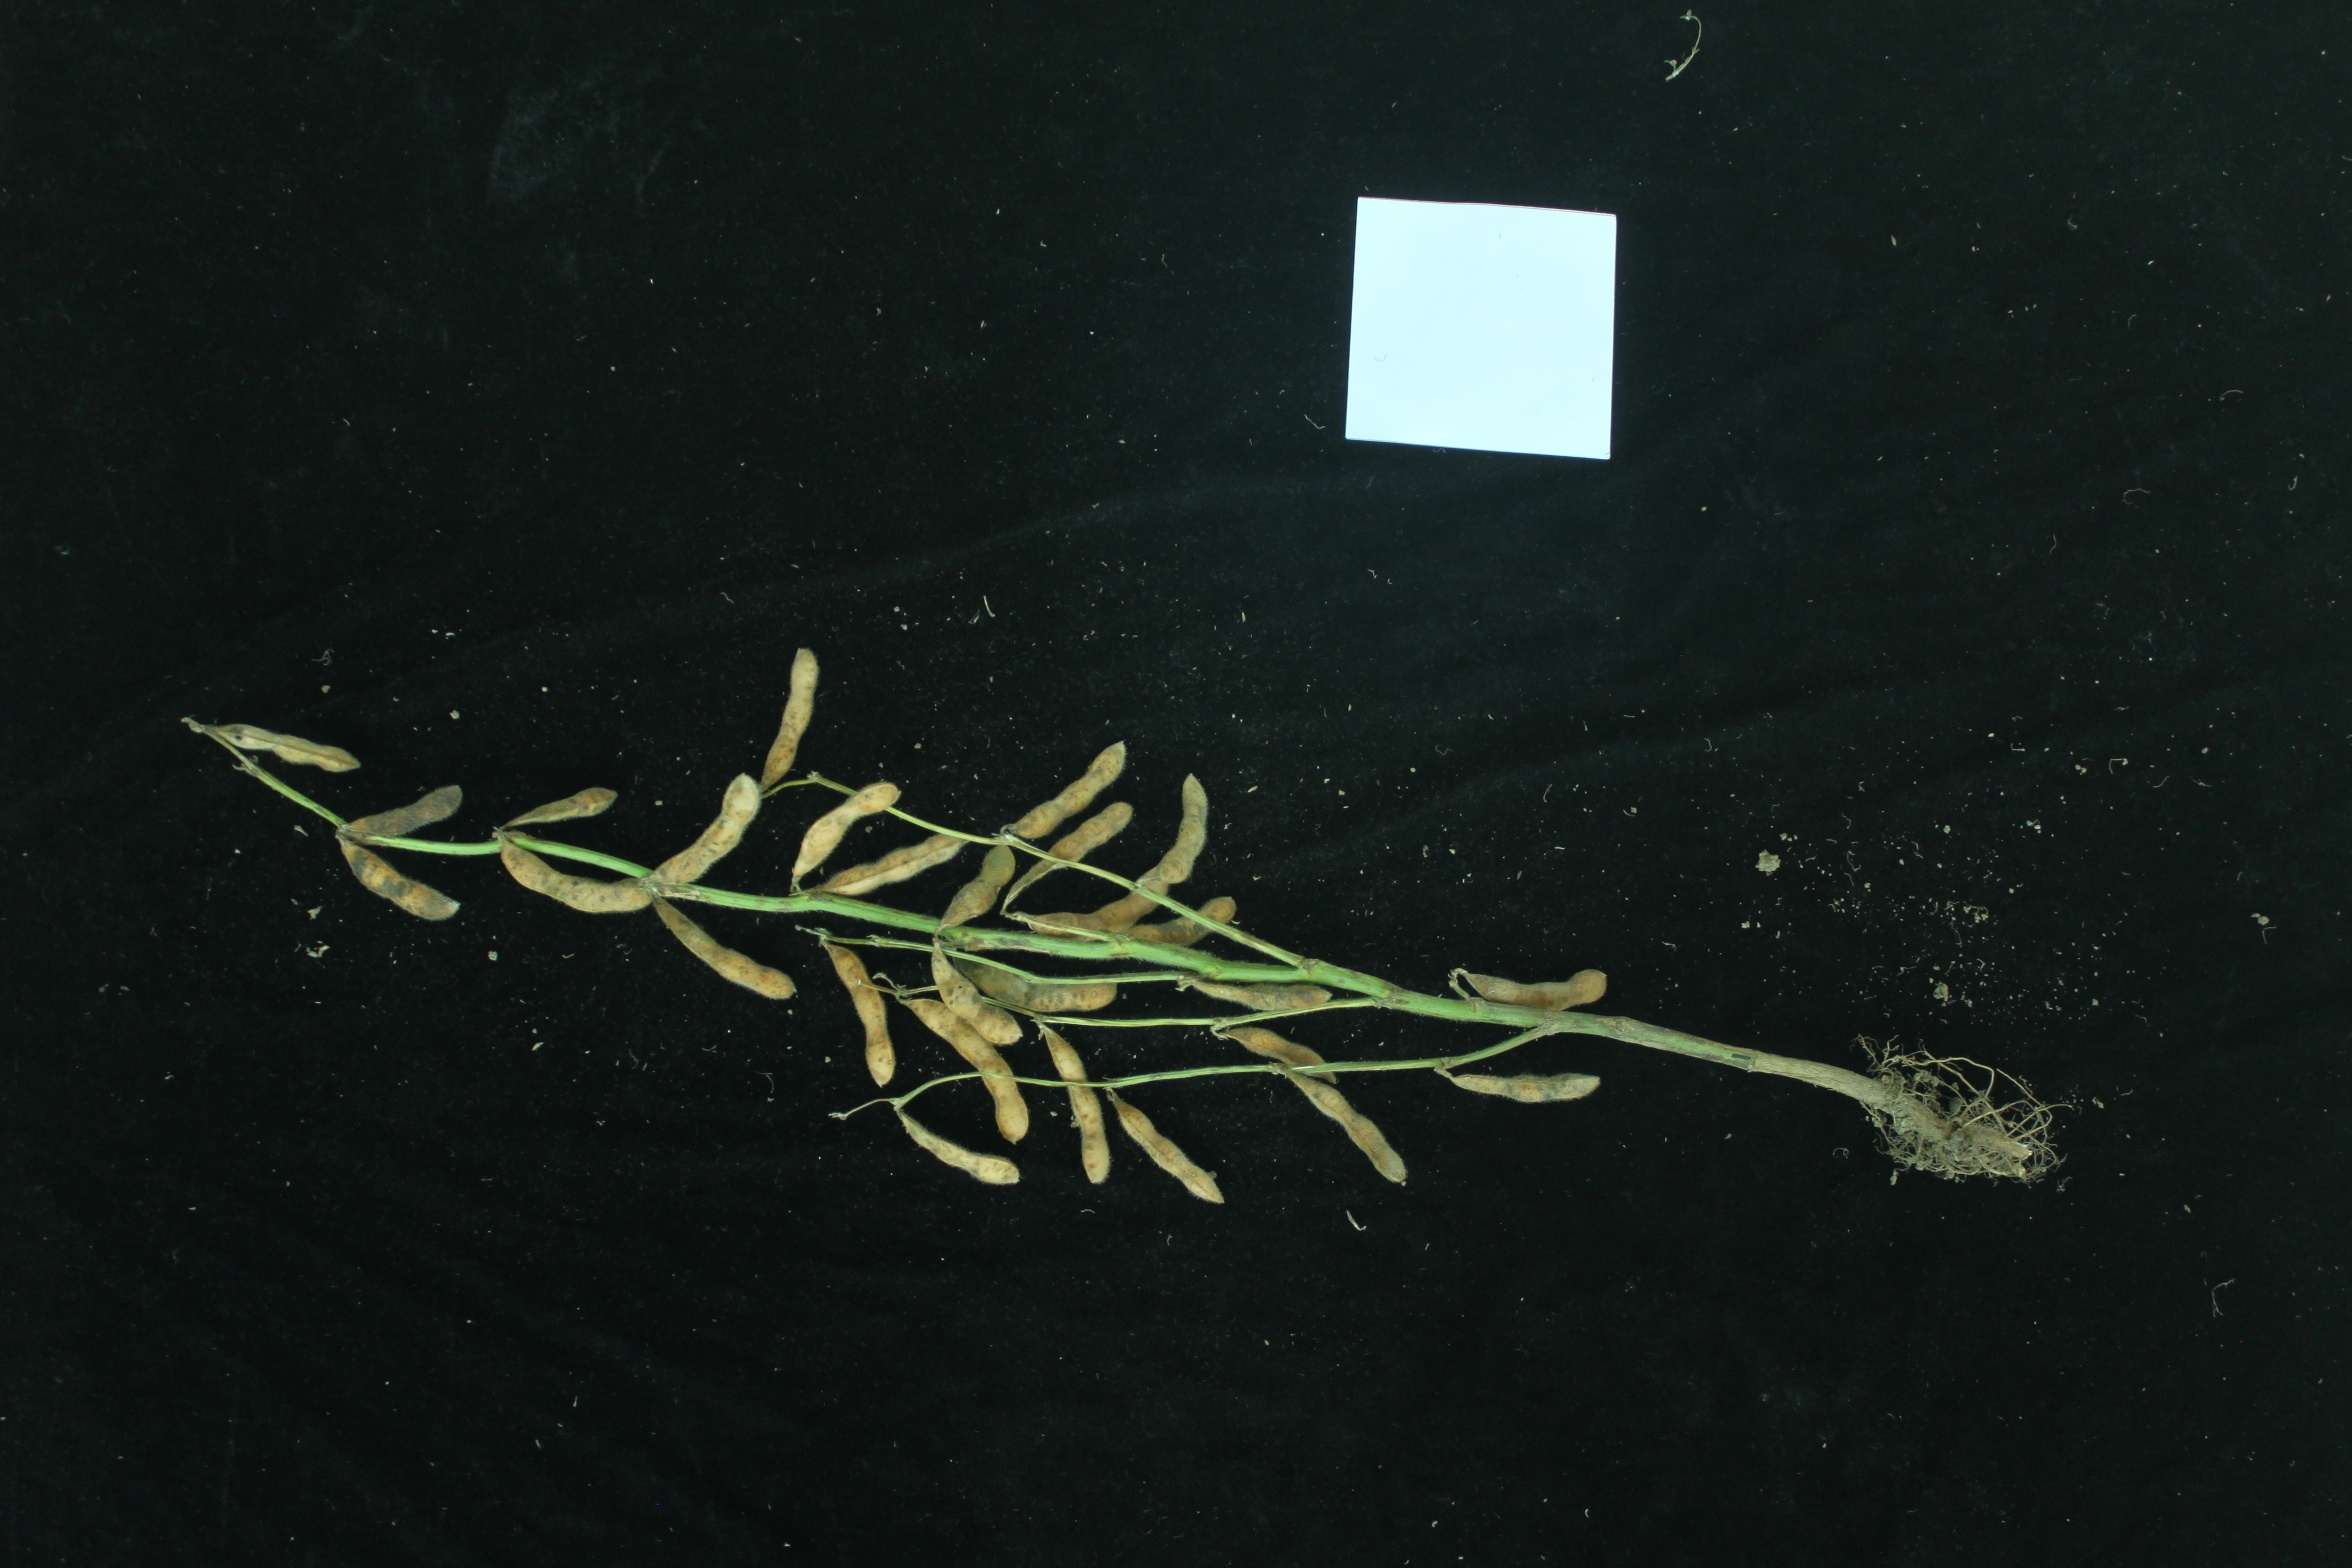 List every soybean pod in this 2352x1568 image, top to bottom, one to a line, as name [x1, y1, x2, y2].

soybean pod [758, 650, 817, 793]
soybean pod [210, 727, 360, 773]
soybean pod [1002, 740, 1126, 839]
soybean pod [644, 775, 760, 887]
soybean pod [1133, 775, 1207, 886]
soybean pod [791, 783, 900, 888]
soybean pod [341, 787, 461, 838]
soybean pod [503, 788, 617, 830]
soybean pod [1002, 802, 1132, 911]
soybean pod [814, 834, 967, 895]
soybean pod [338, 840, 459, 921]
soybean pod [500, 841, 651, 914]
soybean pod [939, 847, 1016, 929]
soybean pod [1015, 877, 1168, 936]
soybean pod [648, 893, 796, 1001]
soybean pod [1103, 899, 1235, 947]
soybean pod [823, 943, 895, 1088]
soybean pod [931, 944, 1024, 1045]
soybean pod [954, 960, 1116, 1012]
soybean pod [1460, 970, 1605, 1013]
soybean pod [1188, 977, 1332, 1012]
soybean pod [900, 998, 1029, 1143]
soybean pod [1039, 1023, 1110, 1185]
soybean pod [1215, 1027, 1337, 1085]
soybean pod [1280, 1073, 1406, 1183]
soybean pod [1442, 1074, 1600, 1103]
soybean pod [1107, 1089, 1224, 1204]
soybean pod [895, 1109, 1021, 1186]